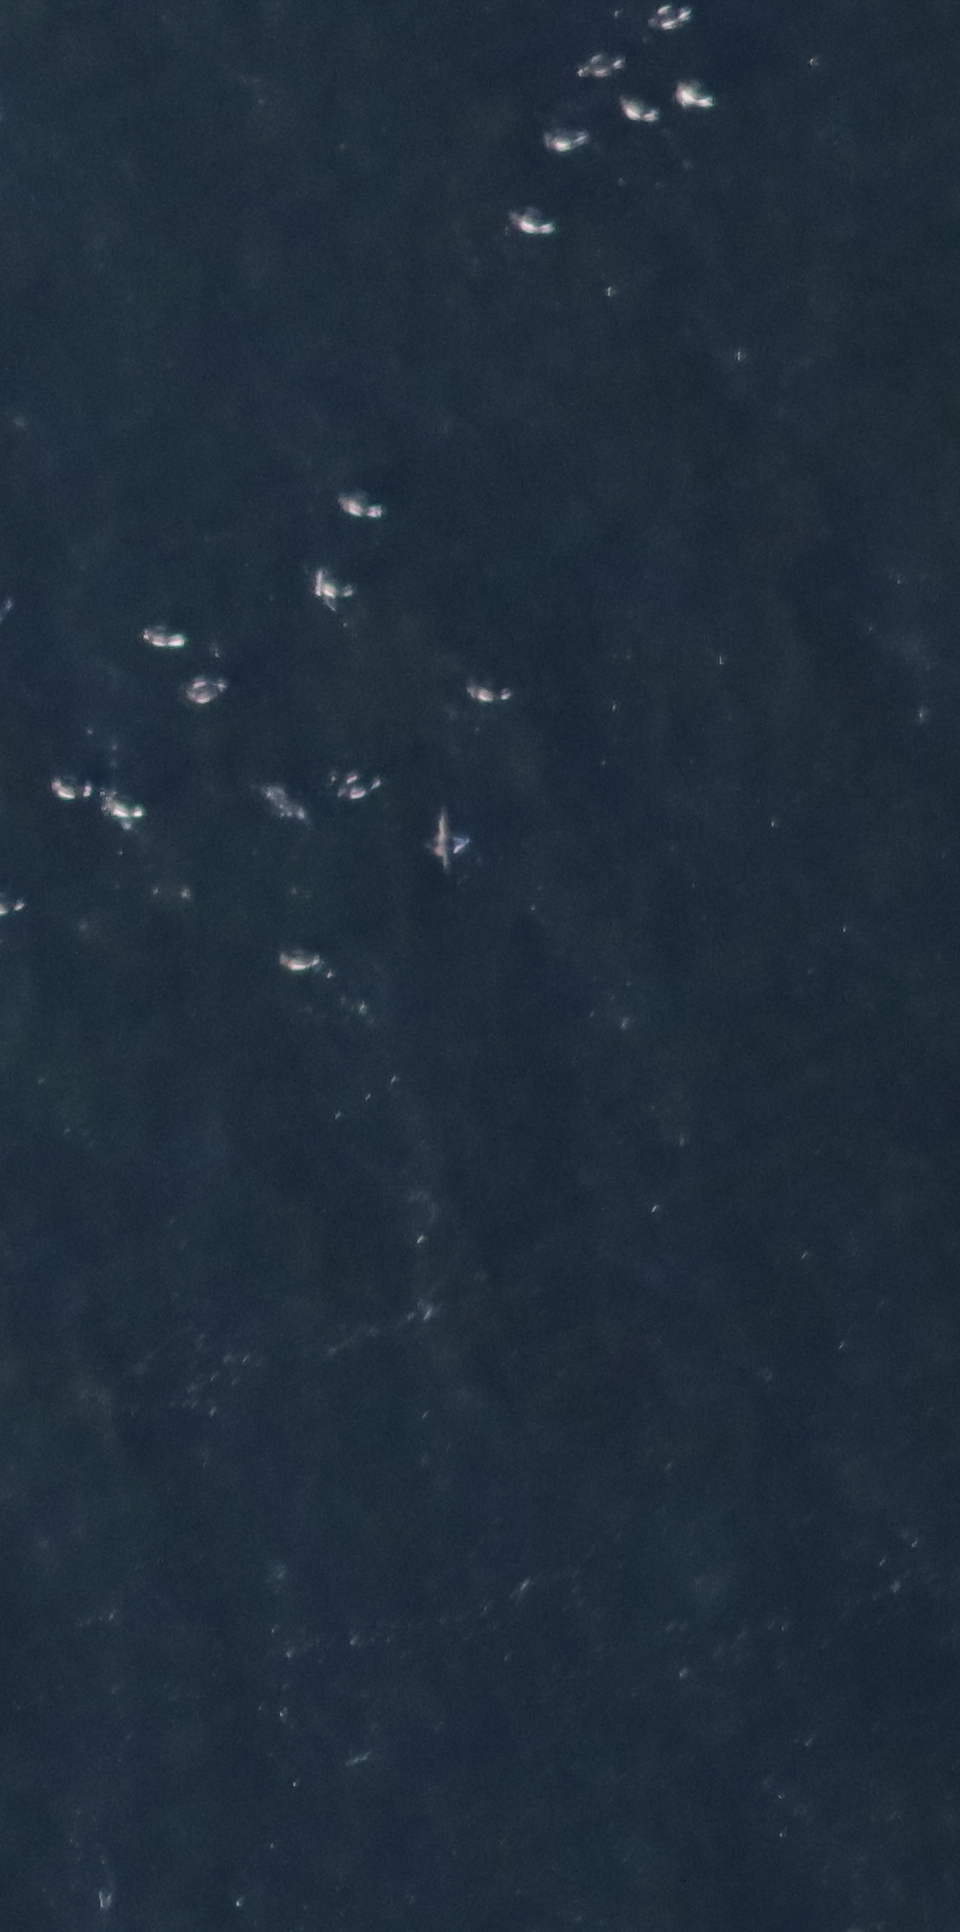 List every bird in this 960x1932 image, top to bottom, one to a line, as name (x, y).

brant (667, 18)
brant (603, 62)
brant (694, 94)
brant (635, 112)
brant (564, 141)
brant (535, 220)
brant (361, 504)
brant (336, 589)
brant (163, 636)
brant (207, 688)
brant (489, 694)
brant (356, 787)
brant (72, 790)
brant (122, 808)
brant (449, 844)
brant (2, 904)
brant (303, 959)